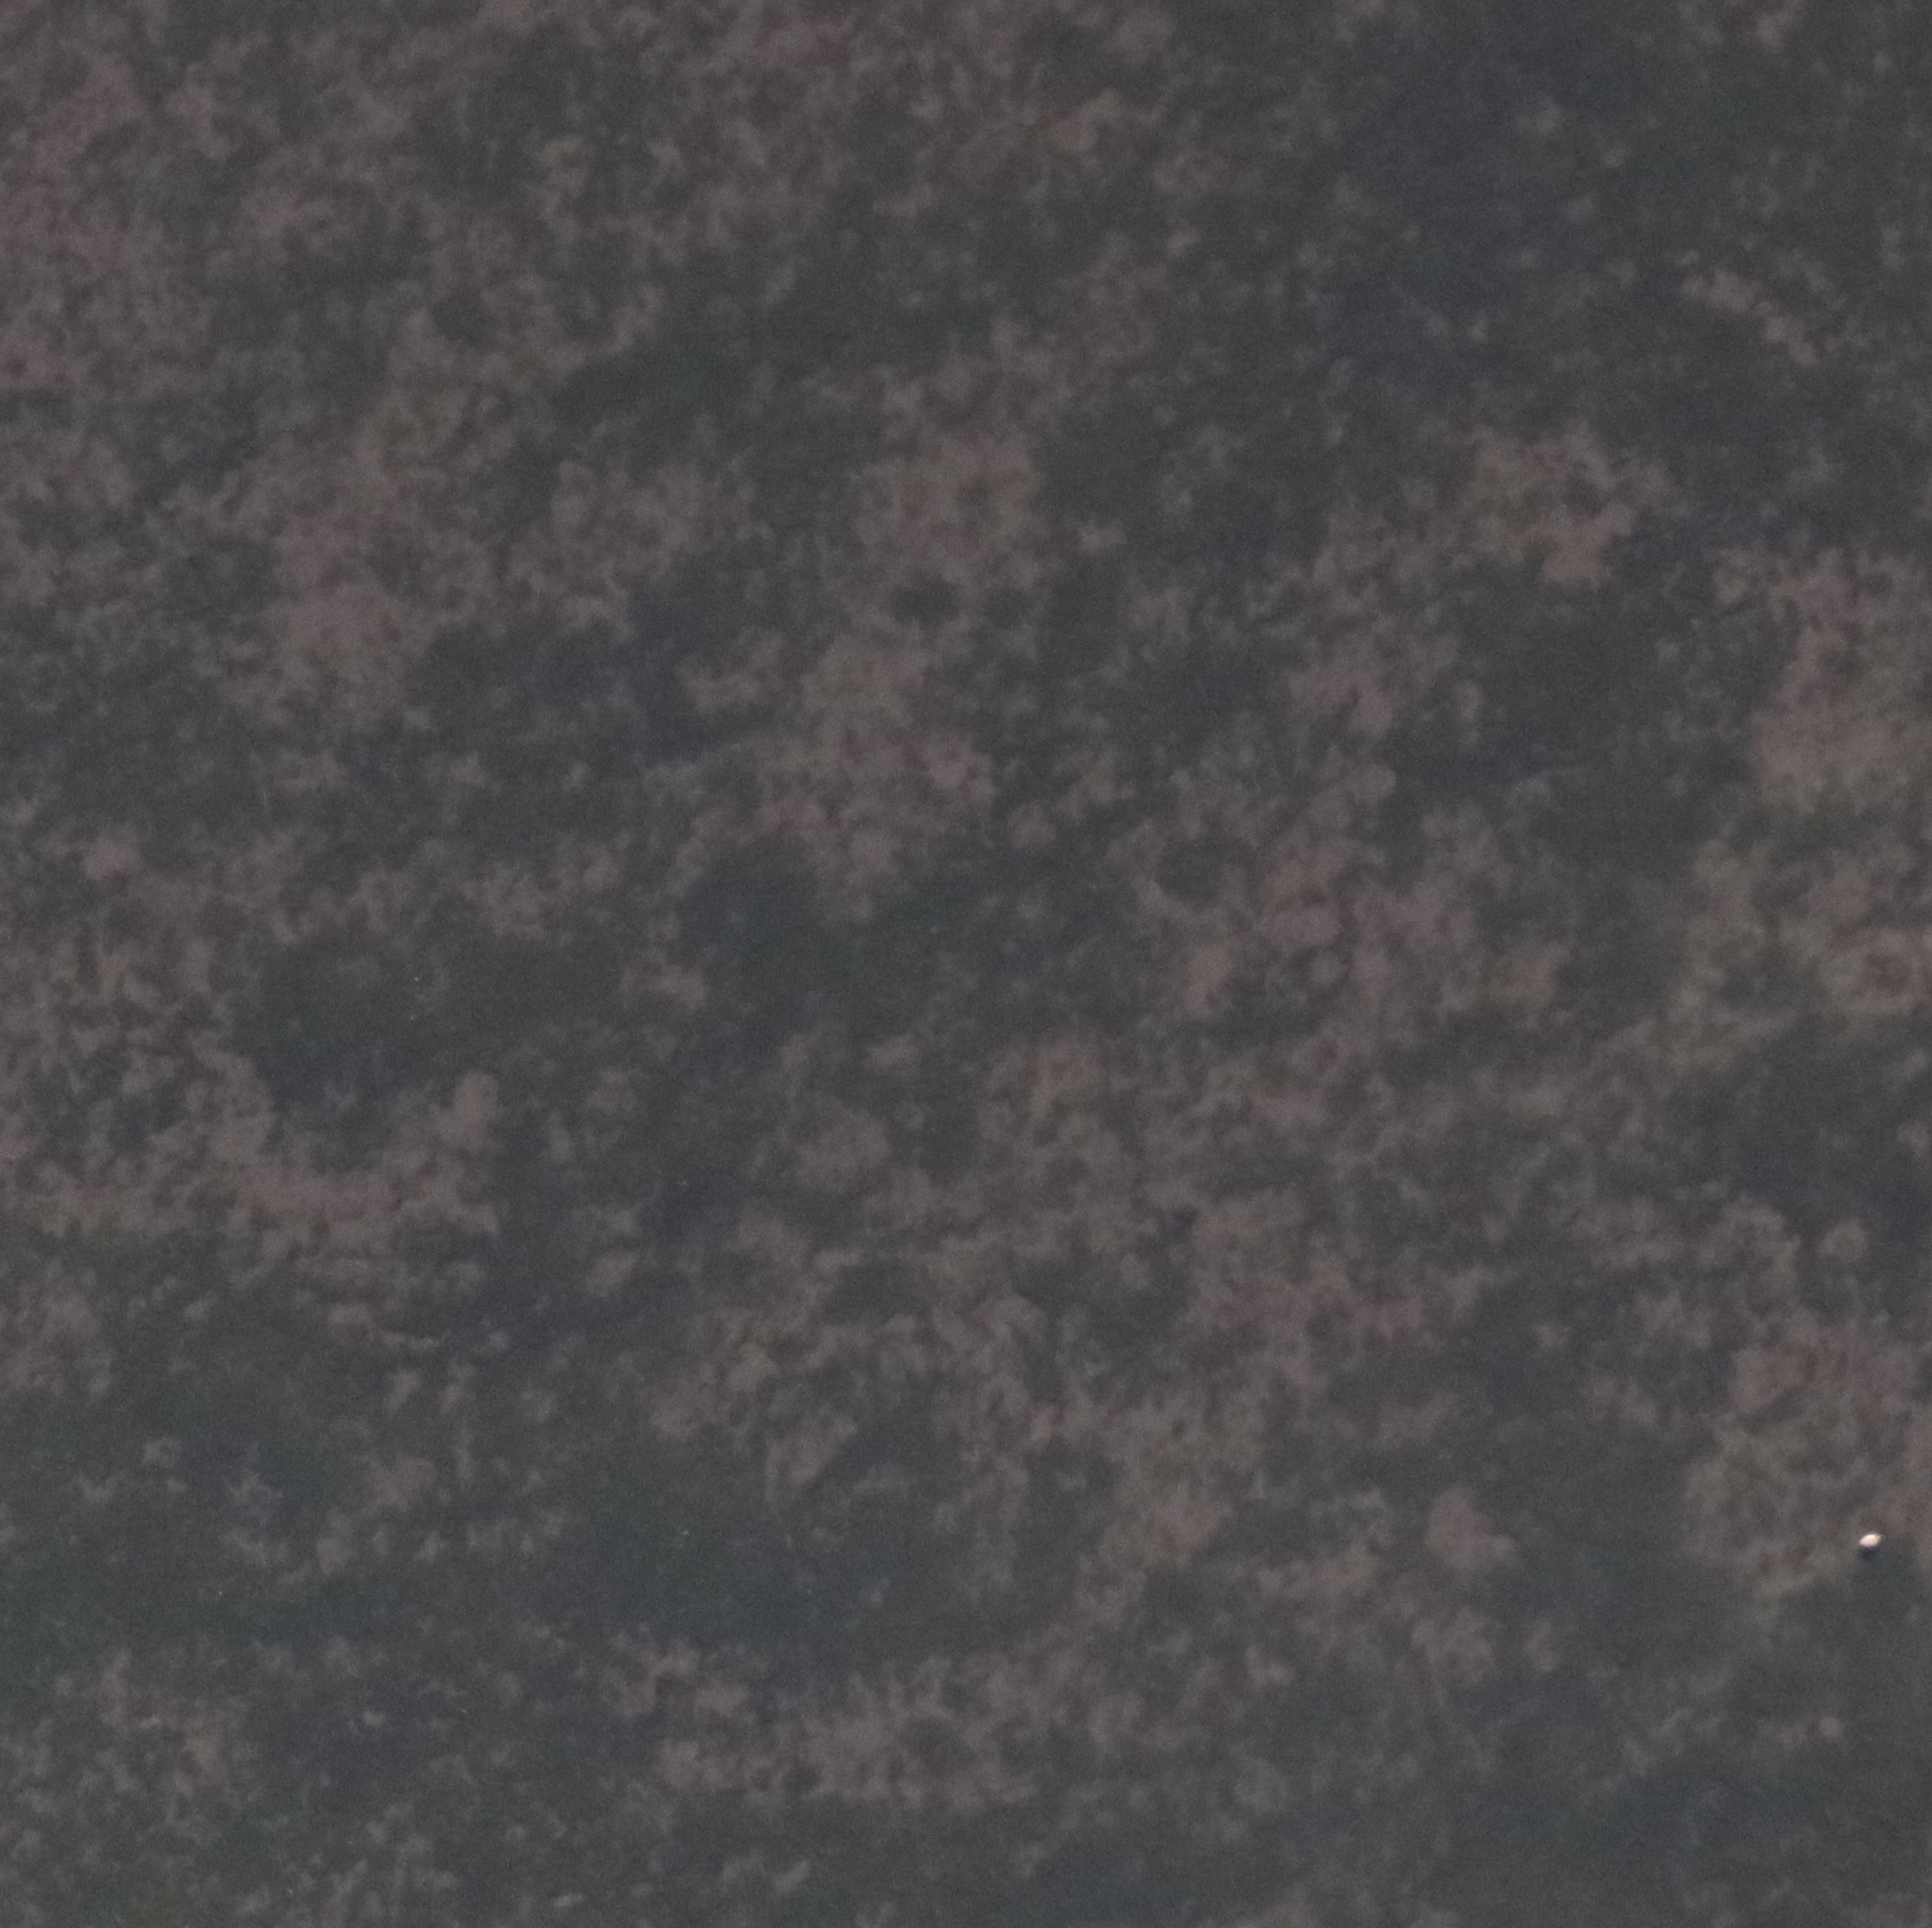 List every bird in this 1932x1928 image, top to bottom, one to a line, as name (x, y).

Canada goose (1870, 1540)